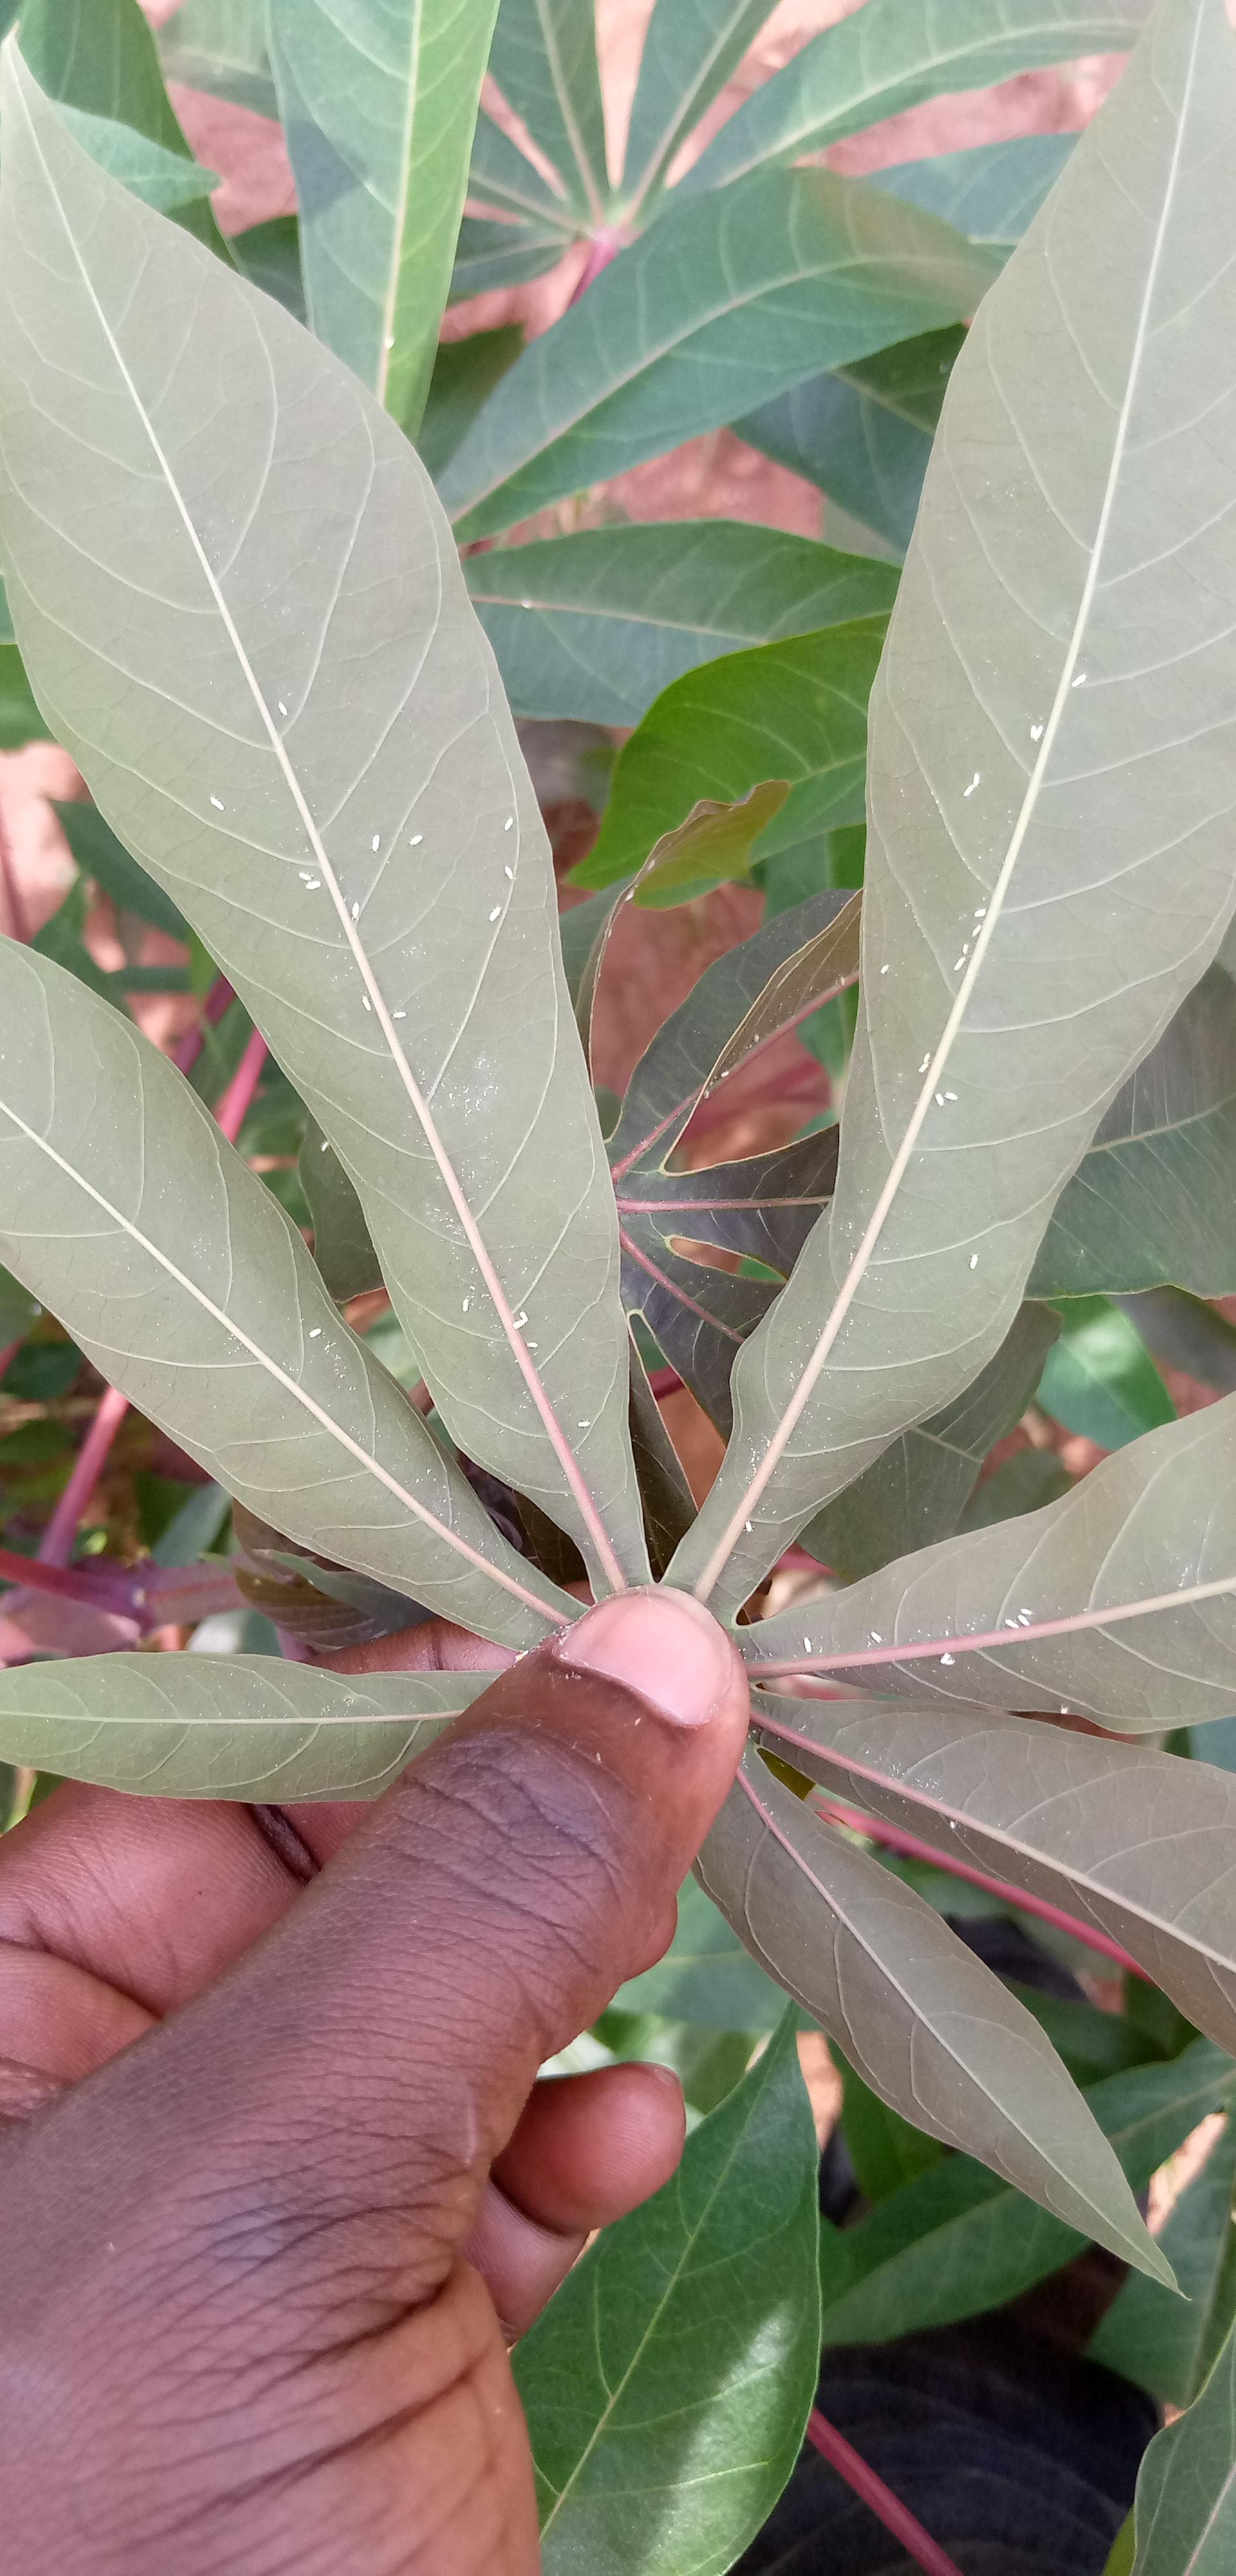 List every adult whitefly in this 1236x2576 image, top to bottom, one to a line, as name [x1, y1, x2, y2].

whitefly [1070, 672, 1088, 690]
whitefly [276, 700, 290, 718]
whitefly [1028, 724, 1037, 741]
whitefly [1034, 724, 1044, 743]
whitefly [972, 771, 980, 787]
whitefly [961, 784, 975, 799]
whitefly [208, 794, 227, 813]
whitefly [502, 814, 516, 833]
whitefly [369, 832, 381, 854]
whitefly [406, 833, 425, 848]
whitefly [503, 864, 515, 882]
whitefly [297, 870, 314, 882]
whitefly [304, 880, 324, 891]
whitefly [350, 900, 362, 922]
whitefly [486, 905, 503, 923]
whitefly [972, 907, 987, 921]
whitefly [969, 923, 983, 939]
whitefly [960, 942, 969, 955]
whitefly [950, 956, 969, 972]
whitefly [878, 962, 891, 978]
whitefly [360, 994, 373, 1012]
whitefly [390, 1010, 409, 1021]
whitefly [751, 1032, 760, 1045]
whitefly [922, 1051, 932, 1063]
whitefly [915, 1063, 930, 1074]
whitefly [719, 1070, 731, 1078]
whitefly [702, 1090, 711, 1101]
whitefly [933, 1090, 945, 1108]
whitefly [942, 1090, 959, 1102]
whitefly [319, 1140, 330, 1153]
whitefly [967, 1251, 980, 1272]
whitefly [460, 1296, 473, 1314]
whitefly [518, 1310, 530, 1322]
whitefly [510, 1318, 526, 1331]
whitefly [307, 1326, 325, 1341]
whitefly [524, 1339, 540, 1350]
whitefly [574, 1418, 593, 1429]
whitefly [743, 1519, 756, 1535]
whitefly [1018, 1606, 1035, 1616]
whitefly [1016, 1613, 1030, 1628]
whitefly [1002, 1617, 1020, 1631]
whitefly [868, 1629, 884, 1645]
whitefly [801, 1634, 816, 1655]
whitefly [939, 1652, 951, 1665]
whitefly [946, 1658, 957, 1667]
whitefly [1058, 1705, 1069, 1716]
whitefly [947, 1819, 959, 1830]